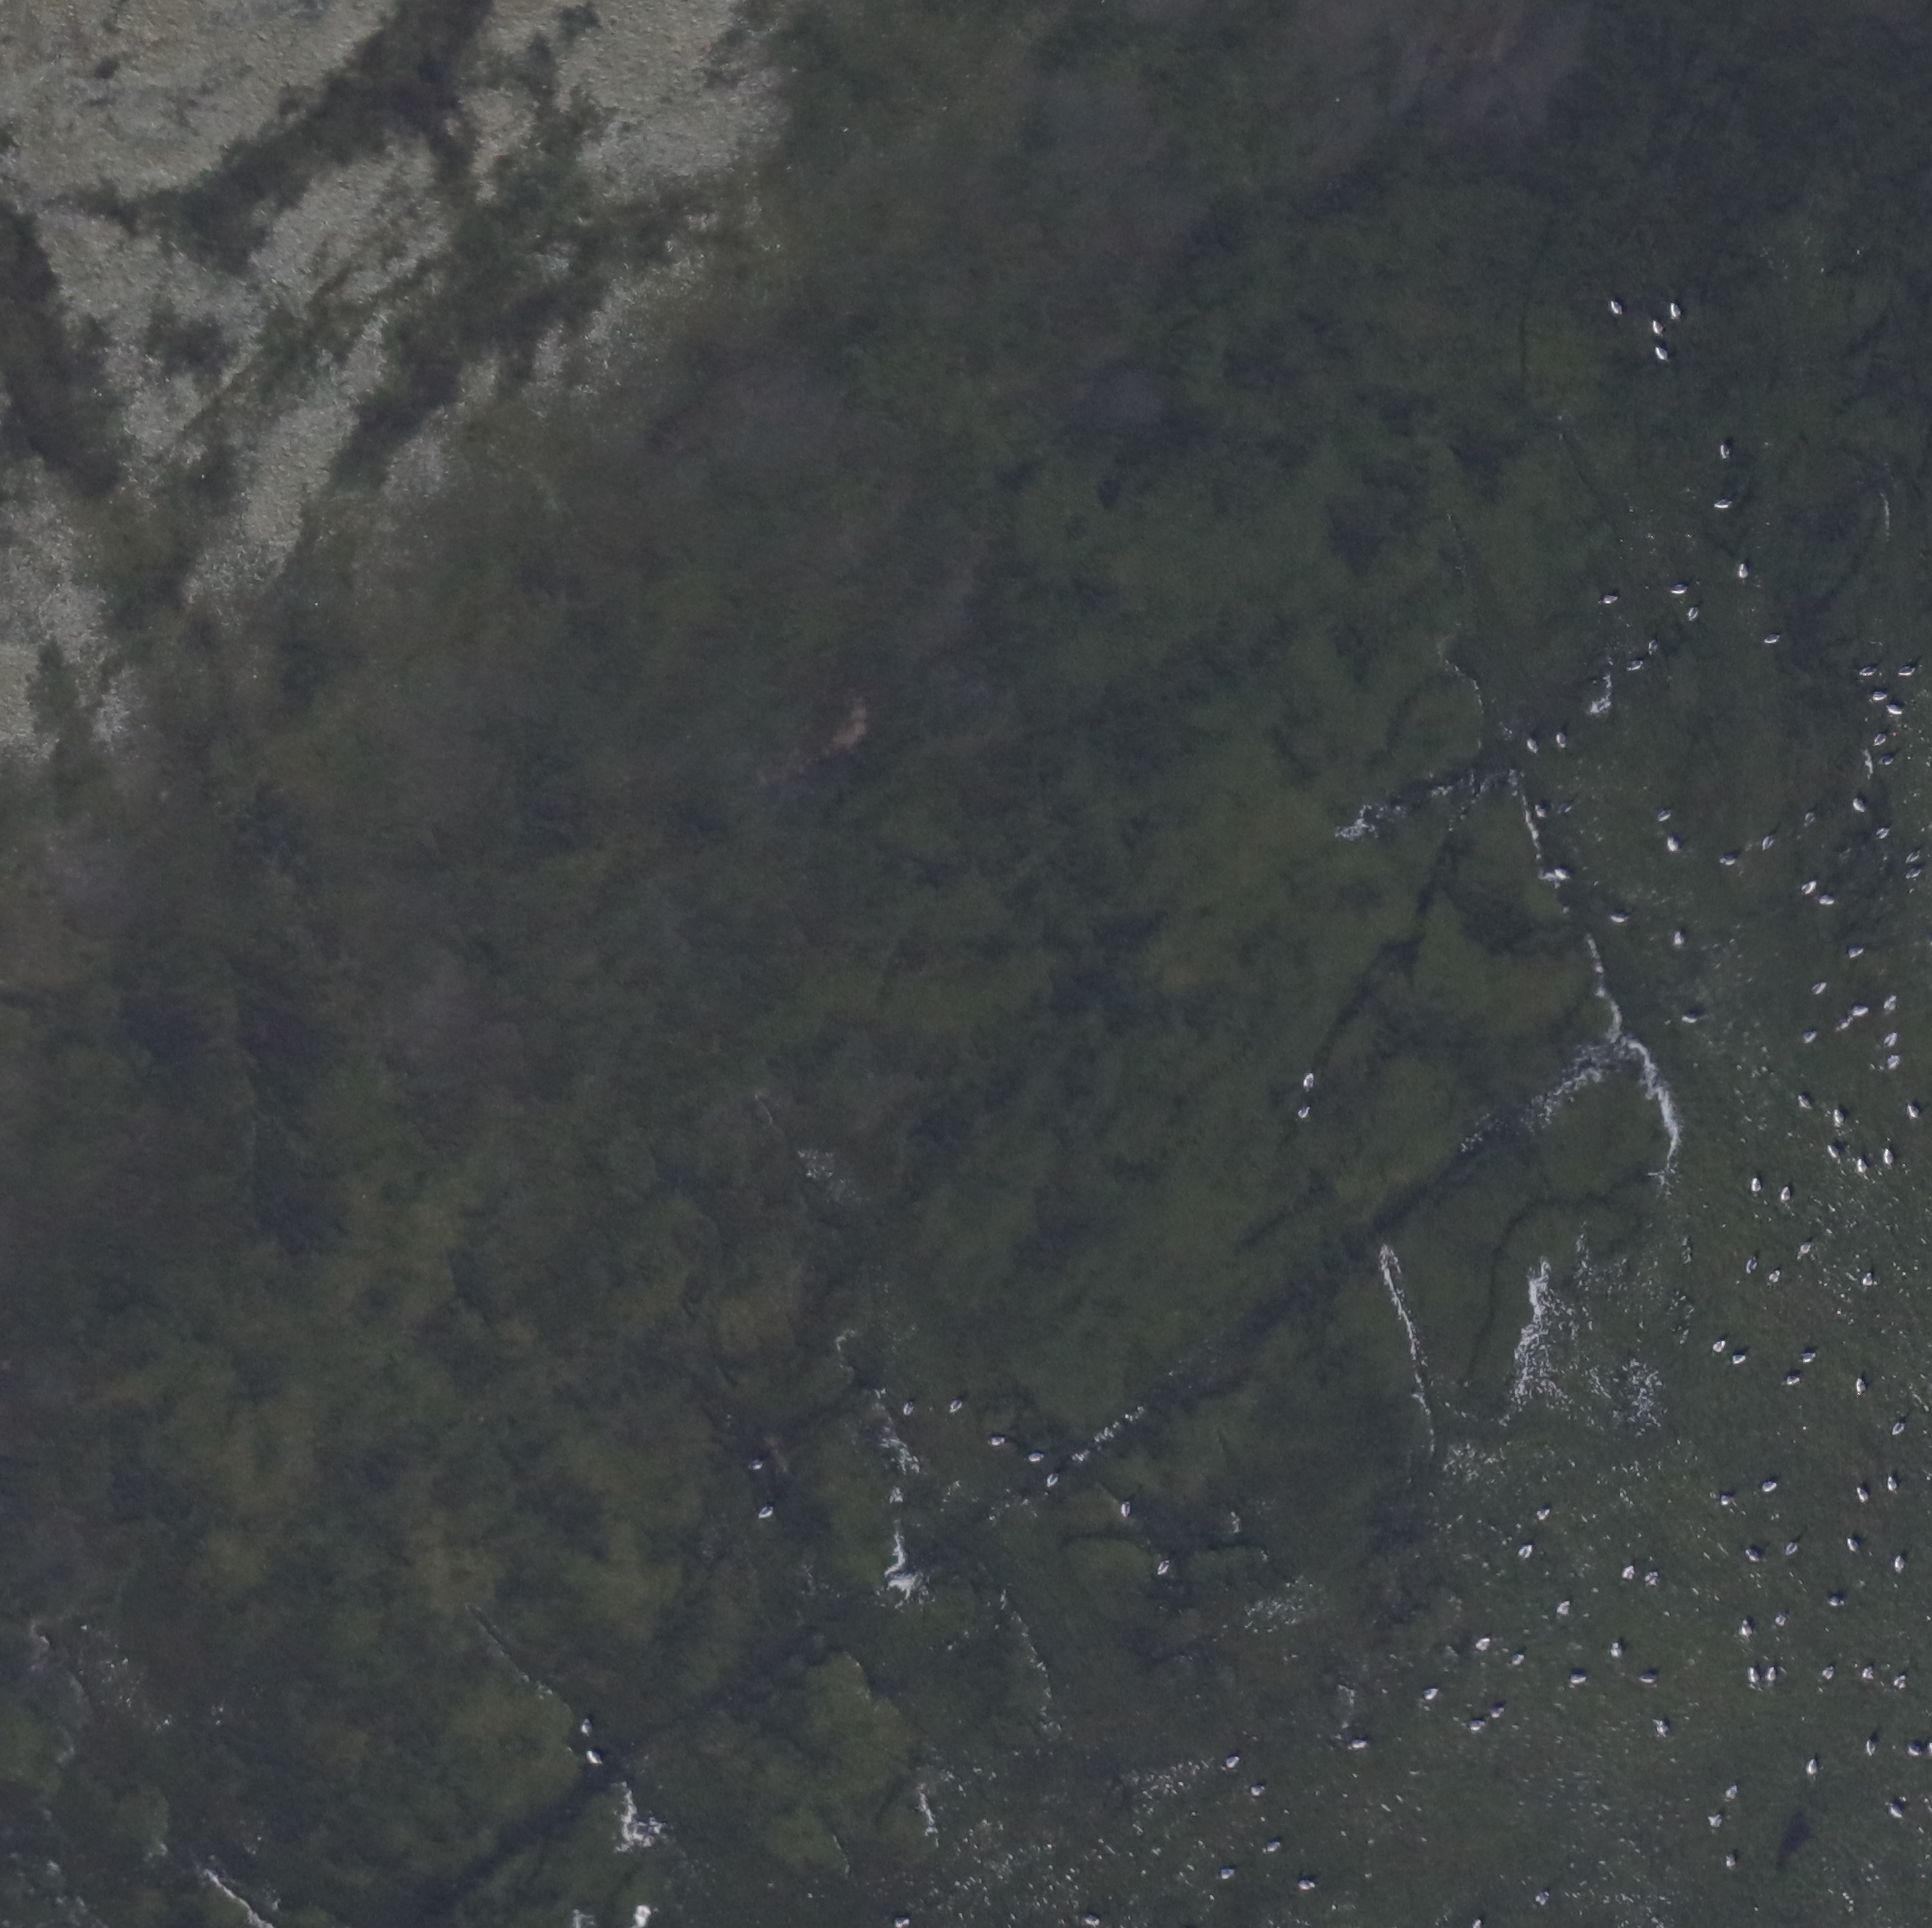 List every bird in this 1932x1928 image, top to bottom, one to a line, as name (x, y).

brant (1617, 310)
brant (1677, 311)
brant (1658, 328)
brant (1663, 355)
brant (1725, 456)
brant (1725, 507)
brant (1746, 573)
brant (1680, 590)
brant (1608, 599)
brant (1696, 611)
brant (1771, 639)
brant (1654, 648)
brant (1632, 666)
brant (1869, 670)
brant (1912, 672)
brant (1883, 698)
brant (1898, 706)
brant (1879, 736)
brant (1566, 743)
brant (1534, 746)
brant (1885, 761)
brant (1567, 809)
brant (1859, 809)
brant (1541, 812)
brant (1666, 814)
brant (1808, 817)
brant (1884, 830)
brant (1676, 844)
brant (1766, 846)
brant (1912, 853)
brant (1731, 855)
brant (1560, 870)
brant (1915, 872)
brant (1810, 884)
brant (1830, 897)
brant (1626, 919)
brant (1678, 941)
brant (1854, 954)
brant (1822, 988)
brant (1894, 1000)
brant (1868, 1010)
brant (1693, 1021)
brant (1844, 1026)
brant (1806, 1038)
brant (1889, 1041)
brant (1894, 1067)
brant (1309, 1081)
brant (1804, 1107)
brant (1305, 1112)
brant (1911, 1116)
brant (1843, 1120)
brant (1836, 1156)
brant (1892, 1161)
brant (1863, 1167)
brant (1756, 1191)
brant (1790, 1196)
brant (1806, 1246)
brant (1752, 1265)
brant (1776, 1280)
brant (1864, 1282)
brant (1723, 1340)
brant (1813, 1355)
brant (1736, 1366)
brant (1791, 1382)
brant (1862, 1387)
brant (959, 1404)
brant (910, 1405)
brant (1900, 1429)
brant (995, 1443)
brant (1038, 1454)
brant (756, 1470)
brant (1890, 1482)
brant (1054, 1483)
brant (1772, 1485)
brant (1862, 1494)
brant (1724, 1501)
brant (1125, 1509)
brant (1551, 1509)
brant (769, 1516)
brant (1853, 1544)
brant (1795, 1552)
brant (1531, 1554)
brant (1750, 1555)
brant (1899, 1564)
brant (1162, 1568)
brant (1628, 1572)
brant (1650, 1578)
brant (1837, 1602)
brant (1565, 1609)
brant (1784, 1620)
brant (1749, 1631)
brant (1479, 1649)
brant (1618, 1653)
brant (1516, 1657)
brant (1867, 1670)
brant (1773, 1673)
brant (1827, 1674)
brant (1752, 1678)
brant (1580, 1679)
brant (1653, 1685)
brant (1903, 1685)
brant (1432, 1692)
brant (1498, 1707)
brant (1474, 1722)
brant (588, 1733)
brant (1666, 1733)
brant (1358, 1745)
brant (1911, 1746)
brant (1870, 1747)
brant (1229, 1760)
brant (593, 1761)
brant (1810, 1769)
brant (1253, 1786)
brant (1727, 1796)
brant (1898, 1811)
brant (1714, 1824)
brant (1273, 1848)
brant (1733, 1857)
brant (1226, 1874)
brant (1305, 1884)
brant (1543, 1898)
brant (1095, 1919)
brant (902, 1920)
brant (1478, 1925)